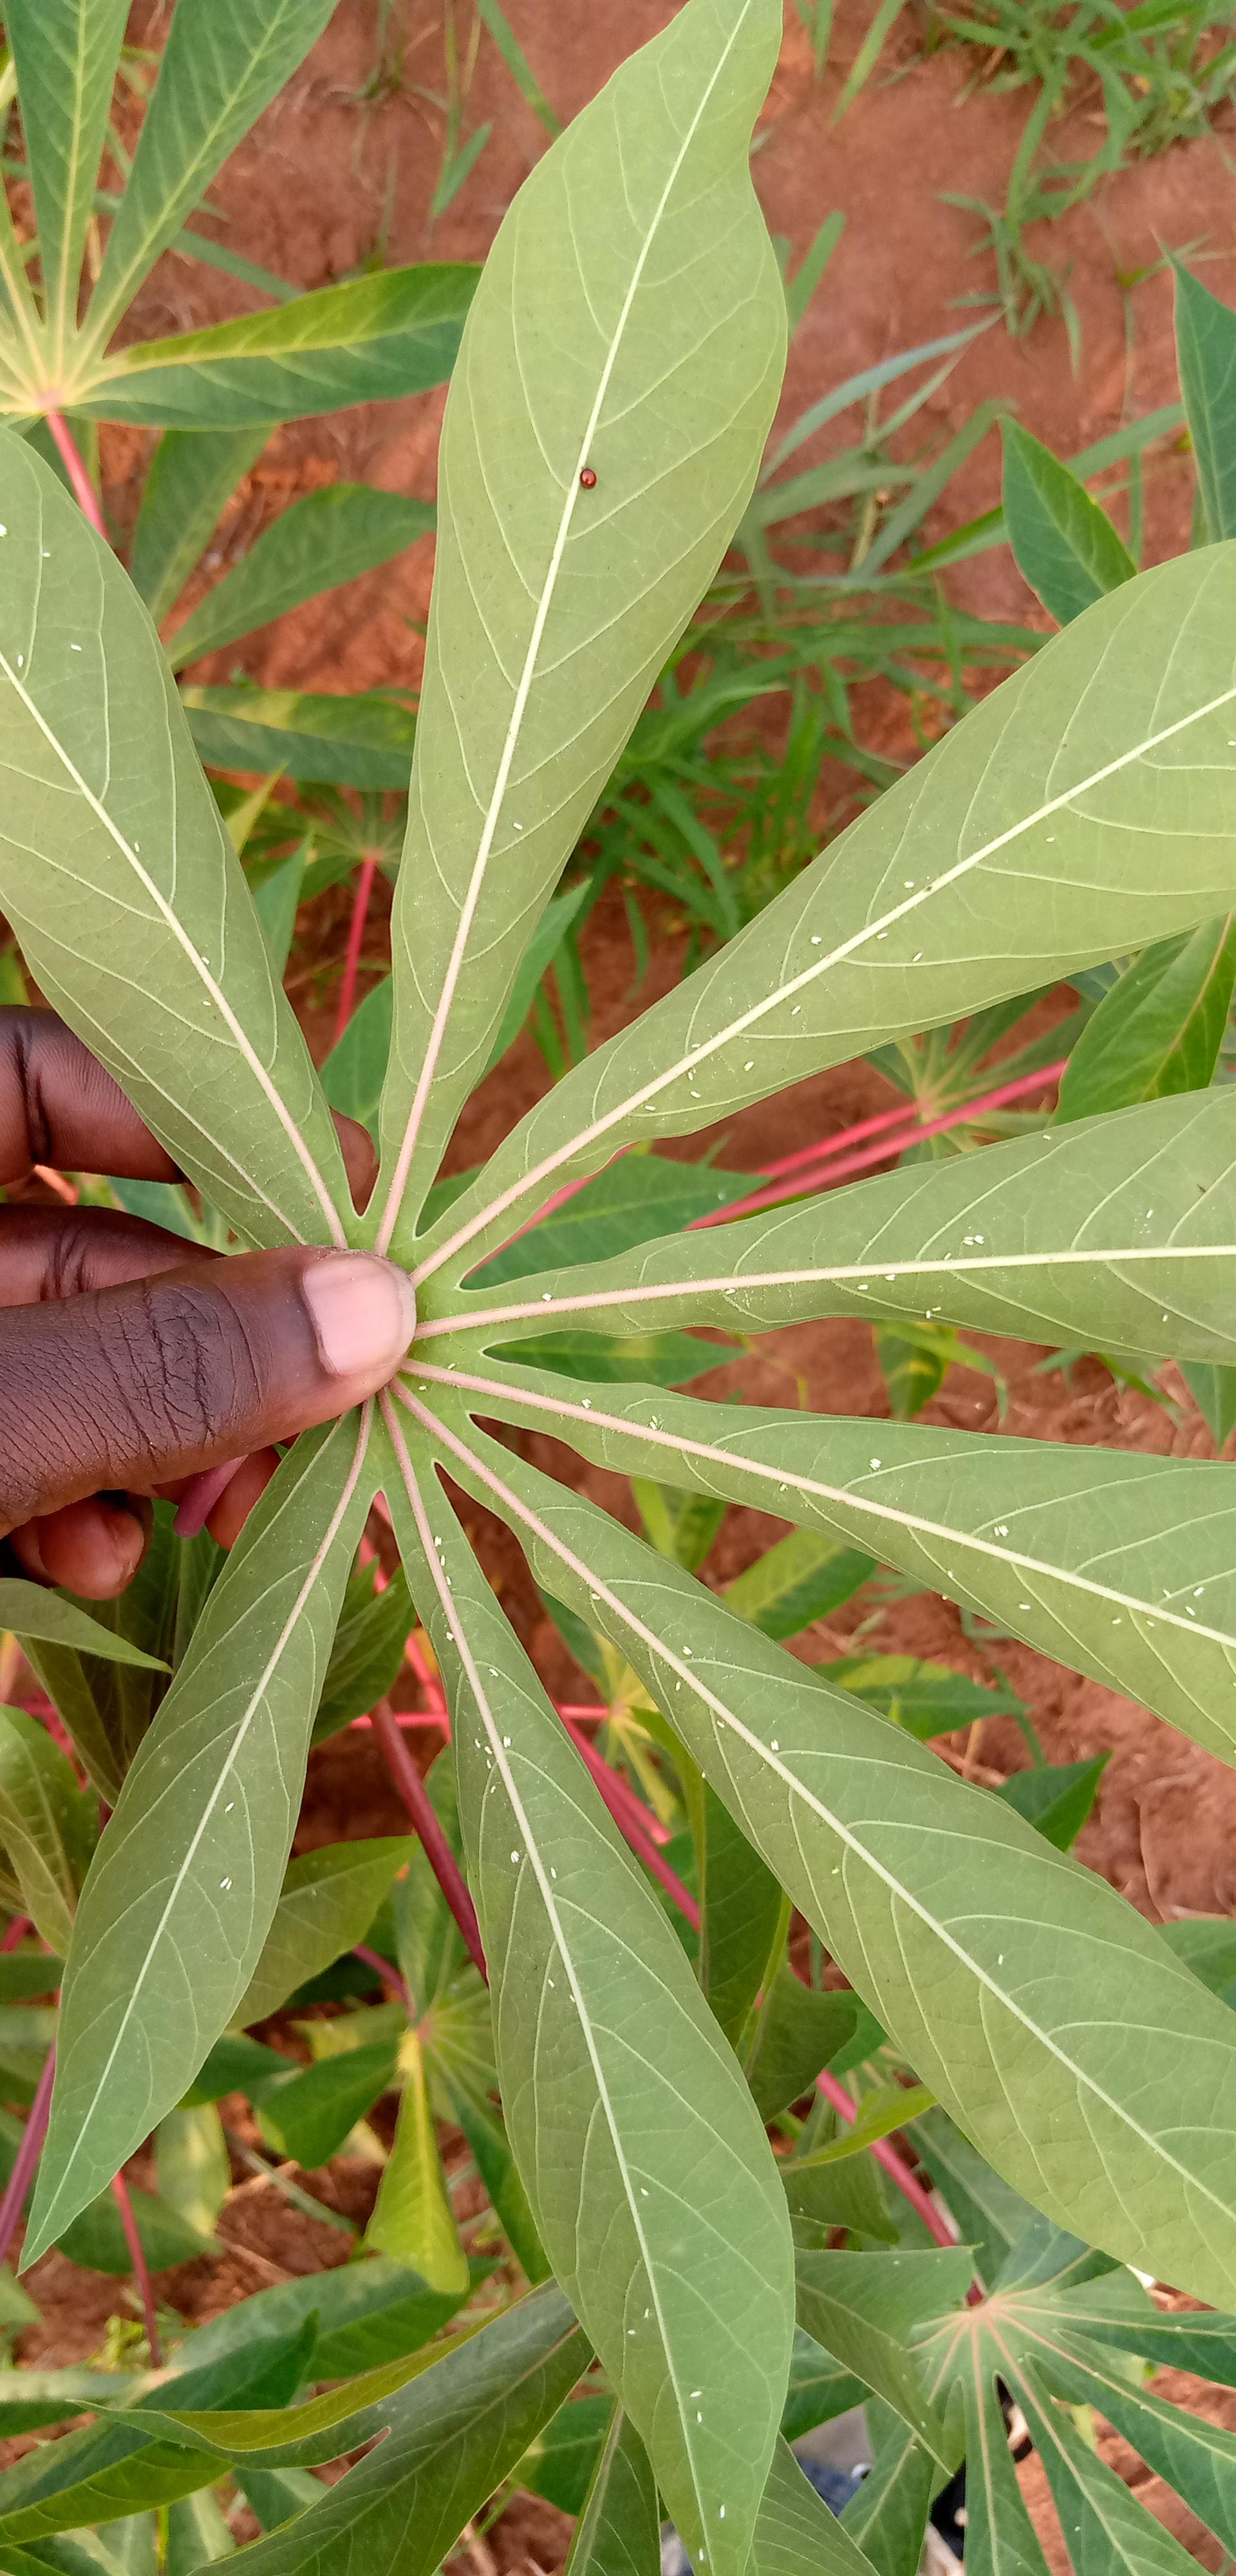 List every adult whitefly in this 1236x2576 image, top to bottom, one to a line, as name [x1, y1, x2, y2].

whitefly [40, 549, 54, 562]
whitefly [66, 643, 85, 654]
whitefly [12, 651, 28, 670]
whitefly [1225, 737, 1236, 752]
whitefly [509, 820, 527, 835]
whitefly [1041, 833, 1058, 848]
whitefly [131, 840, 146, 858]
whitefly [899, 879, 918, 892]
whitefly [874, 929, 892, 944]
whitefly [806, 931, 825, 949]
whitefly [909, 950, 924, 963]
whitefly [200, 954, 214, 965]
whitefly [199, 998, 217, 1011]
whitefly [788, 1001, 803, 1021]
whitefly [689, 1041, 705, 1055]
whitefly [740, 1059, 759, 1075]
whitefly [684, 1068, 698, 1083]
whitefly [687, 1088, 702, 1101]
whitefly [639, 1102, 660, 1115]
whitefly [1040, 1132, 1057, 1142]
whitefly [1143, 1206, 1155, 1220]
whitefly [961, 1233, 973, 1247]
whitefly [973, 1233, 986, 1247]
whitefly [942, 1250, 952, 1262]
whitefly [883, 1273, 897, 1283]
whitefly [854, 1282, 870, 1292]
whitefly [724, 1287, 736, 1298]
whitefly [538, 1289, 554, 1307]
whitefly [931, 1305, 943, 1314]
whitefly [924, 1309, 932, 1322]
whitefly [1160, 1312, 1173, 1327]
whitefly [445, 1360, 456, 1372]
whitefly [417, 1383, 429, 1393]
whitefly [580, 1396, 595, 1410]
whitefly [651, 1414, 662, 1424]
whitefly [648, 1421, 657, 1432]
whitefly [867, 1455, 882, 1472]
whitefly [778, 1481, 787, 1495]
whitefly [997, 1524, 1011, 1537]
whitefly [992, 1525, 999, 1538]
whitefly [433, 1534, 444, 1548]
whitefly [437, 1553, 449, 1567]
whitefly [946, 1569, 957, 1580]
whitefly [445, 1574, 455, 1587]
whitefly [1190, 1584, 1205, 1599]
whitefly [1161, 1586, 1175, 1602]
whitefly [588, 1589, 601, 1605]
whitefly [939, 1593, 951, 1604]
whitefly [1016, 1602, 1035, 1613]
whitefly [1183, 1604, 1198, 1618]
whitefly [1108, 1616, 1124, 1628]
whitefly [1143, 1616, 1156, 1630]
whitefly [444, 1629, 460, 1644]
whitefly [679, 1642, 694, 1658]
whitefly [489, 1667, 500, 1681]
whitefly [671, 1680, 684, 1692]
whitefly [713, 1716, 727, 1729]
whitefly [500, 1735, 515, 1754]
whitefly [471, 1737, 483, 1750]
whitefly [767, 1737, 783, 1752]
whitefly [483, 1744, 494, 1756]
whitefly [483, 1757, 496, 1771]
whitefly [698, 1770, 711, 1780]
whitefly [487, 1784, 501, 1795]
whitefly [223, 1801, 238, 1815]
whitefly [507, 1848, 522, 1865]
whitefly [547, 1865, 562, 1882]
whitefly [828, 1865, 845, 1878]
whitefly [217, 1873, 236, 1893]
whitefly [995, 1951, 1006, 1968]
whitefly [545, 1976, 557, 1989]
whitefly [568, 1991, 579, 2006]
whitefly [637, 2185, 650, 2197]
whitefly [642, 2307, 653, 2320]
whitefly [624, 2327, 639, 2336]
whitefly [687, 2389, 706, 2398]
whitefly [694, 2409, 705, 2423]
whitefly [718, 2501, 727, 2520]
whitefly [1074, 2523, 1082, 2534]
whitefly [697, 2546, 706, 2564]